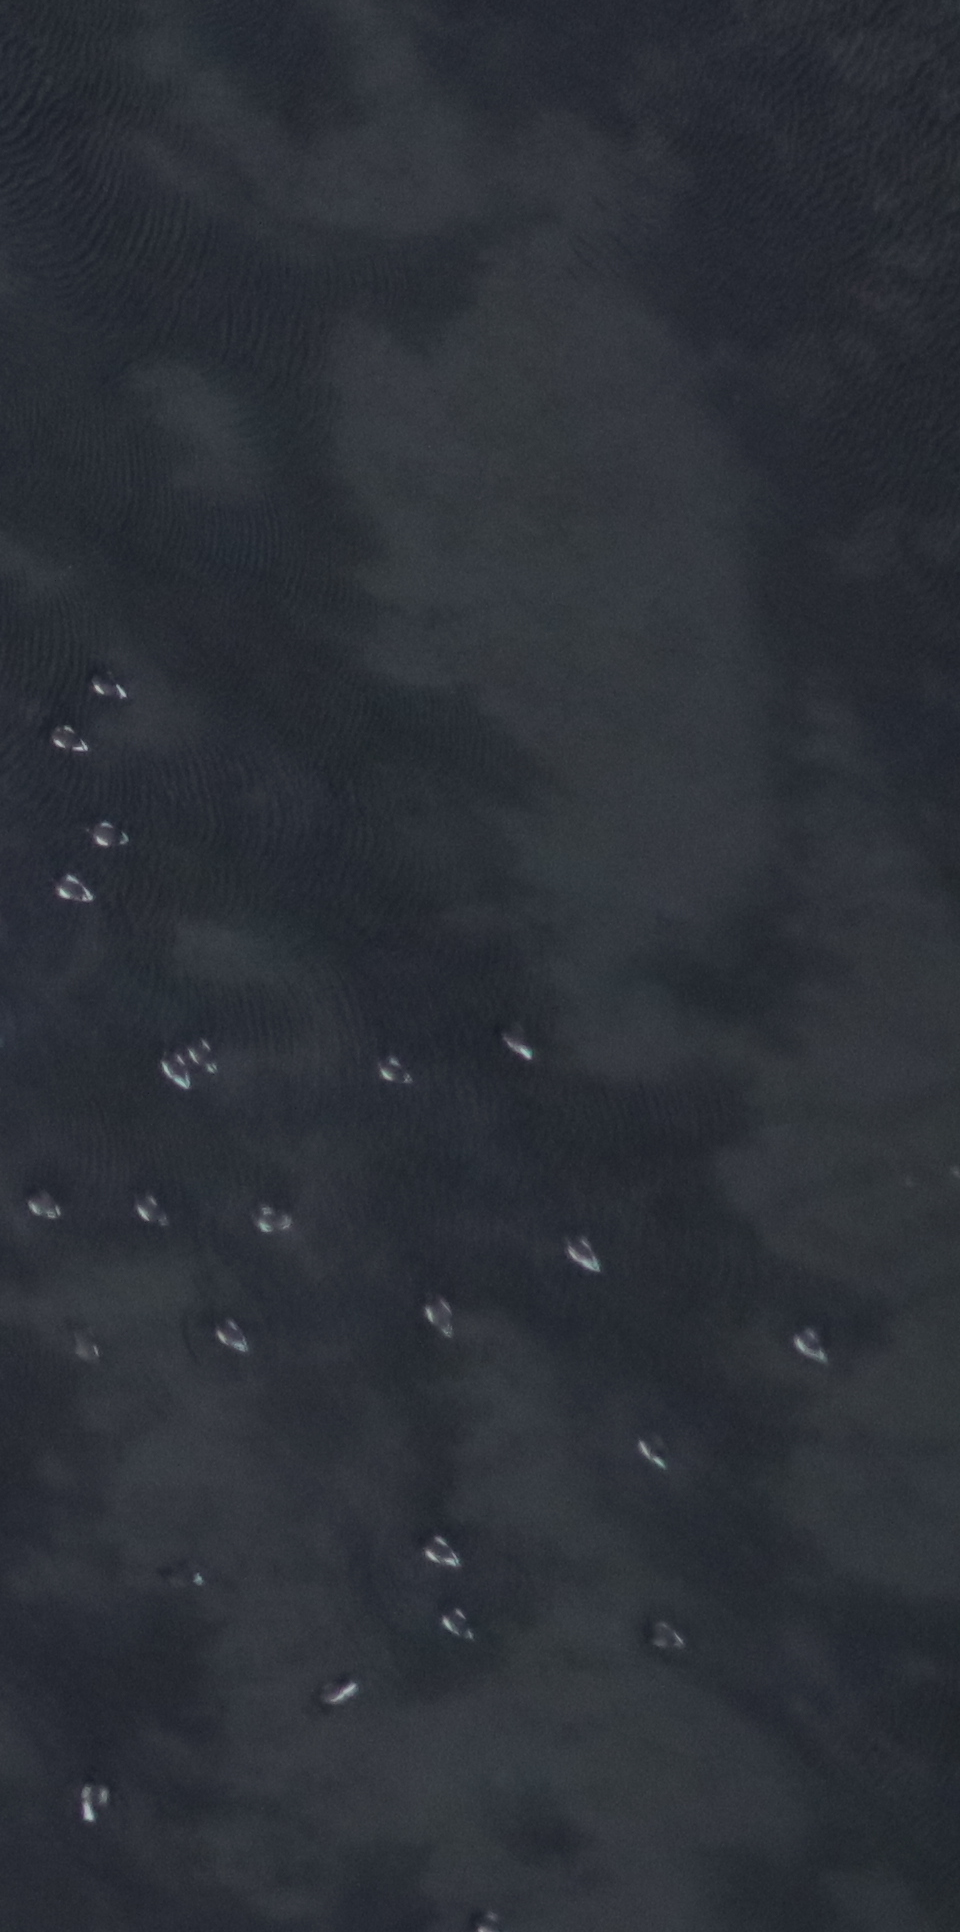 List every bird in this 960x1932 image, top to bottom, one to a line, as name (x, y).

brant (107, 683)
brant (67, 737)
brant (109, 833)
brant (73, 888)
brant (516, 1040)
brant (203, 1053)
brant (179, 1070)
brant (389, 1071)
brant (43, 1205)
brant (149, 1209)
brant (270, 1213)
brant (582, 1248)
brant (441, 1317)
brant (231, 1334)
brant (83, 1341)
brant (811, 1342)
brant (656, 1441)
brant (440, 1550)
brant (182, 1572)
brant (456, 1623)
brant (664, 1638)
brant (337, 1690)
brant (94, 1799)
brant (491, 1924)